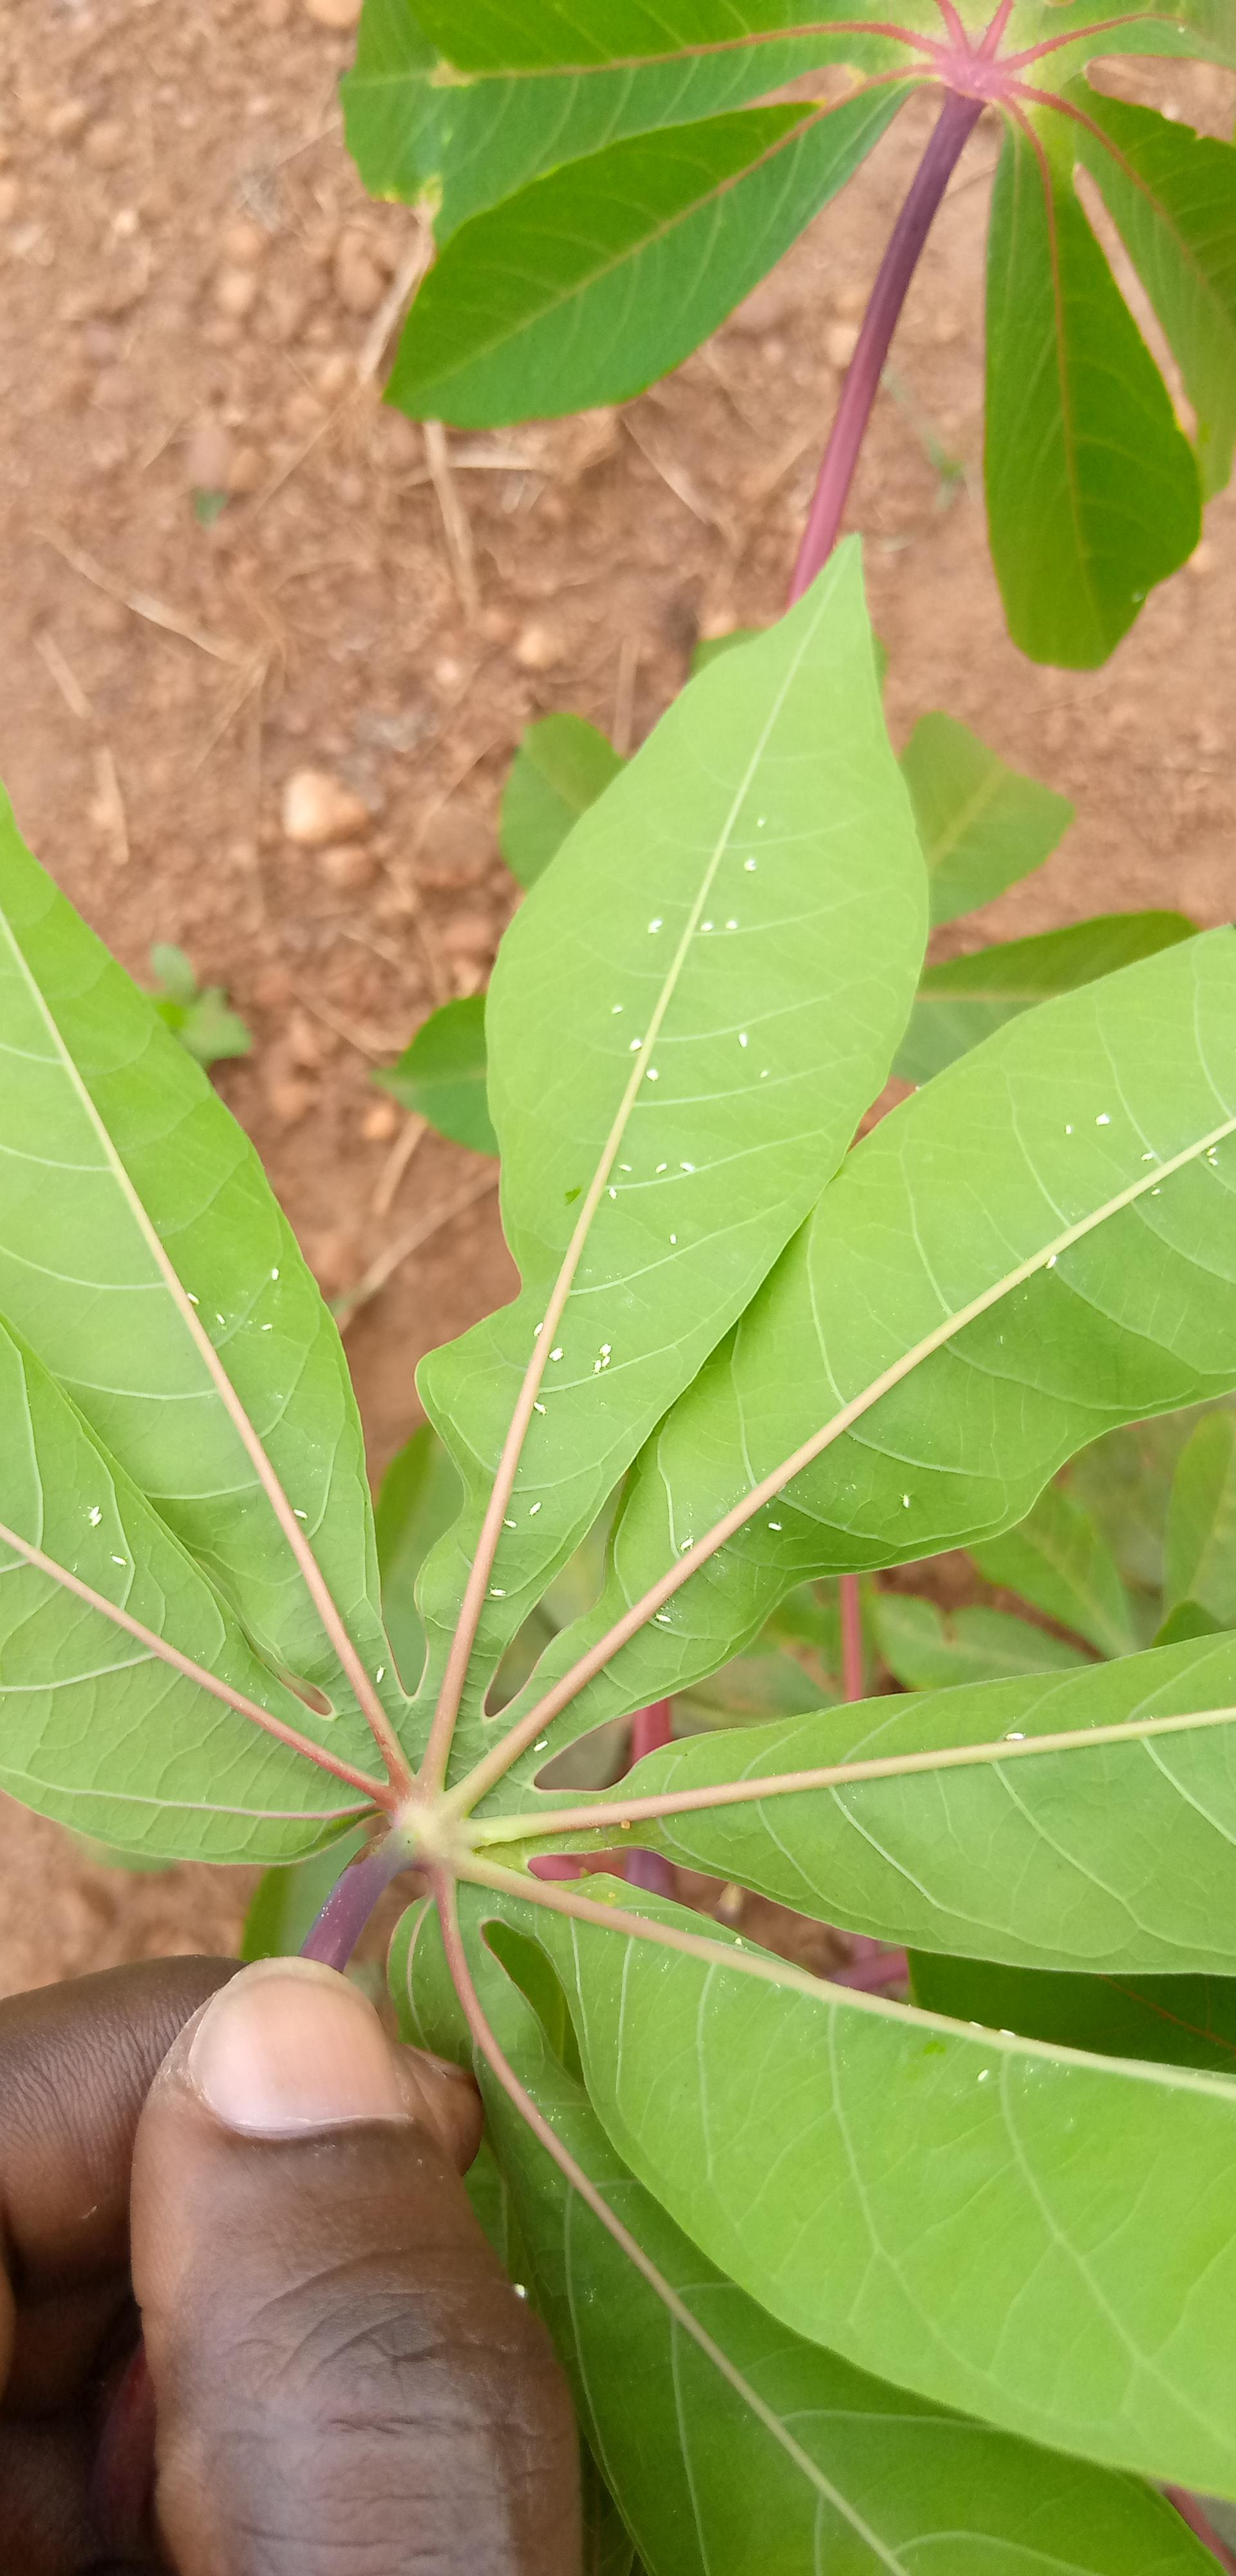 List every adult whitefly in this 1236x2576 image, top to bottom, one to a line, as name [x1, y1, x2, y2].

whitefly [743, 857, 756, 864]
whitefly [744, 864, 758, 873]
whitefly [723, 918, 741, 932]
whitefly [647, 918, 664, 928]
whitefly [695, 921, 713, 934]
whitefly [646, 928, 660, 934]
whitefly [609, 1003, 628, 1015]
whitefly [737, 1032, 749, 1048]
whitefly [627, 1036, 644, 1052]
whitefly [758, 1068, 773, 1081]
whitefly [650, 1069, 660, 1081]
whitefly [645, 1070, 655, 1083]
whitefly [1094, 1112, 1109, 1122]
whitefly [1095, 1118, 1110, 1128]
whitefly [1063, 1123, 1072, 1137]
whitefly [1204, 1146, 1220, 1157]
whitefly [1140, 1151, 1156, 1162]
whitefly [1207, 1157, 1219, 1168]
whitefly [678, 1160, 697, 1174]
whitefly [653, 1162, 669, 1175]
whitefly [617, 1162, 633, 1173]
whitefly [607, 1186, 619, 1202]
whitefly [1148, 1188, 1163, 1198]
whitefly [668, 1232, 679, 1246]
whitefly [1045, 1253, 1059, 1271]
whitefly [270, 1265, 283, 1285]
whitefly [187, 1290, 201, 1307]
whitefly [214, 1311, 229, 1327]
whitefly [531, 1321, 544, 1338]
whitefly [260, 1322, 274, 1334]
whitefly [598, 1343, 608, 1355]
whitefly [603, 1344, 612, 1358]
whitefly [549, 1346, 563, 1359]
whitefly [552, 1352, 564, 1362]
whitefly [602, 1354, 612, 1369]
whitefly [594, 1359, 602, 1376]
whitefly [532, 1400, 548, 1416]
whitefly [900, 1492, 913, 1510]
whitefly [527, 1501, 542, 1517]
whitefly [89, 1504, 101, 1520]
whitefly [291, 1508, 309, 1521]
whitefly [91, 1512, 102, 1528]
whitefly [503, 1517, 518, 1531]
whitefly [766, 1520, 783, 1533]
whitefly [679, 1535, 697, 1553]
whitefly [110, 1554, 129, 1568]
whitefly [489, 1586, 508, 1598]
whitefly [653, 1611, 673, 1624]
whitefly [375, 1664, 386, 1685]
whitefly [1003, 1731, 1027, 1741]
whitefly [532, 1739, 550, 1754]
whitefly [733, 1936, 744, 1946]
whitefly [975, 2067, 992, 2083]
whitefly [510, 2278, 529, 2301]